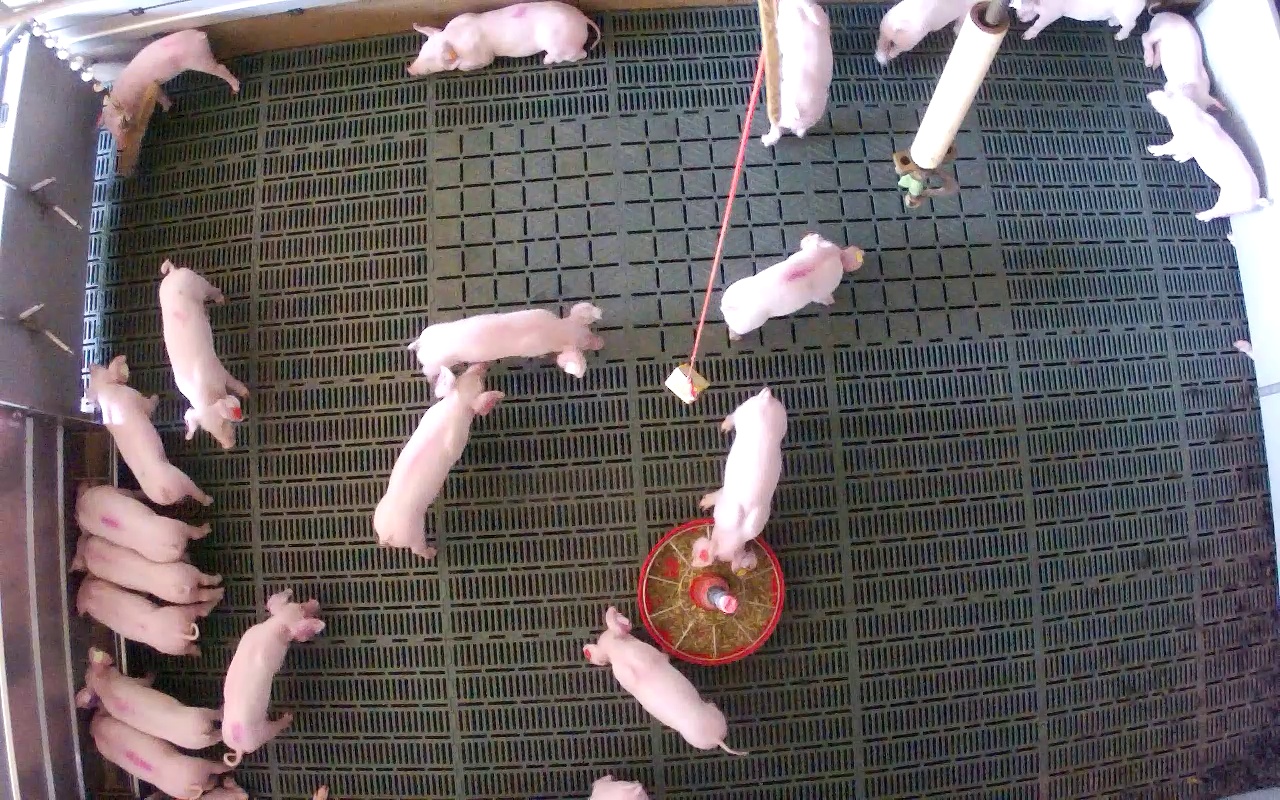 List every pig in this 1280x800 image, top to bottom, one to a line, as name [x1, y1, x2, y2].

pig [762, 0, 831, 145]
pig [1007, 0, 1148, 41]
pig [408, 1, 603, 77]
pig [874, 1, 978, 65]
pig [1140, 3, 1224, 115]
pig [94, 28, 241, 151]
pig [1146, 81, 1270, 224]
pig [720, 231, 865, 341]
pig [159, 260, 250, 452]
pig [407, 301, 605, 392]
pig [84, 355, 216, 506]
pig [372, 361, 505, 561]
pig [694, 388, 787, 575]
pig [75, 482, 212, 565]
pig [69, 528, 226, 604]
pig [76, 572, 214, 658]
pig [222, 587, 325, 769]
pig [584, 607, 752, 758]
pig [74, 648, 224, 750]
pig [90, 704, 228, 799]
pig [587, 771, 647, 799]